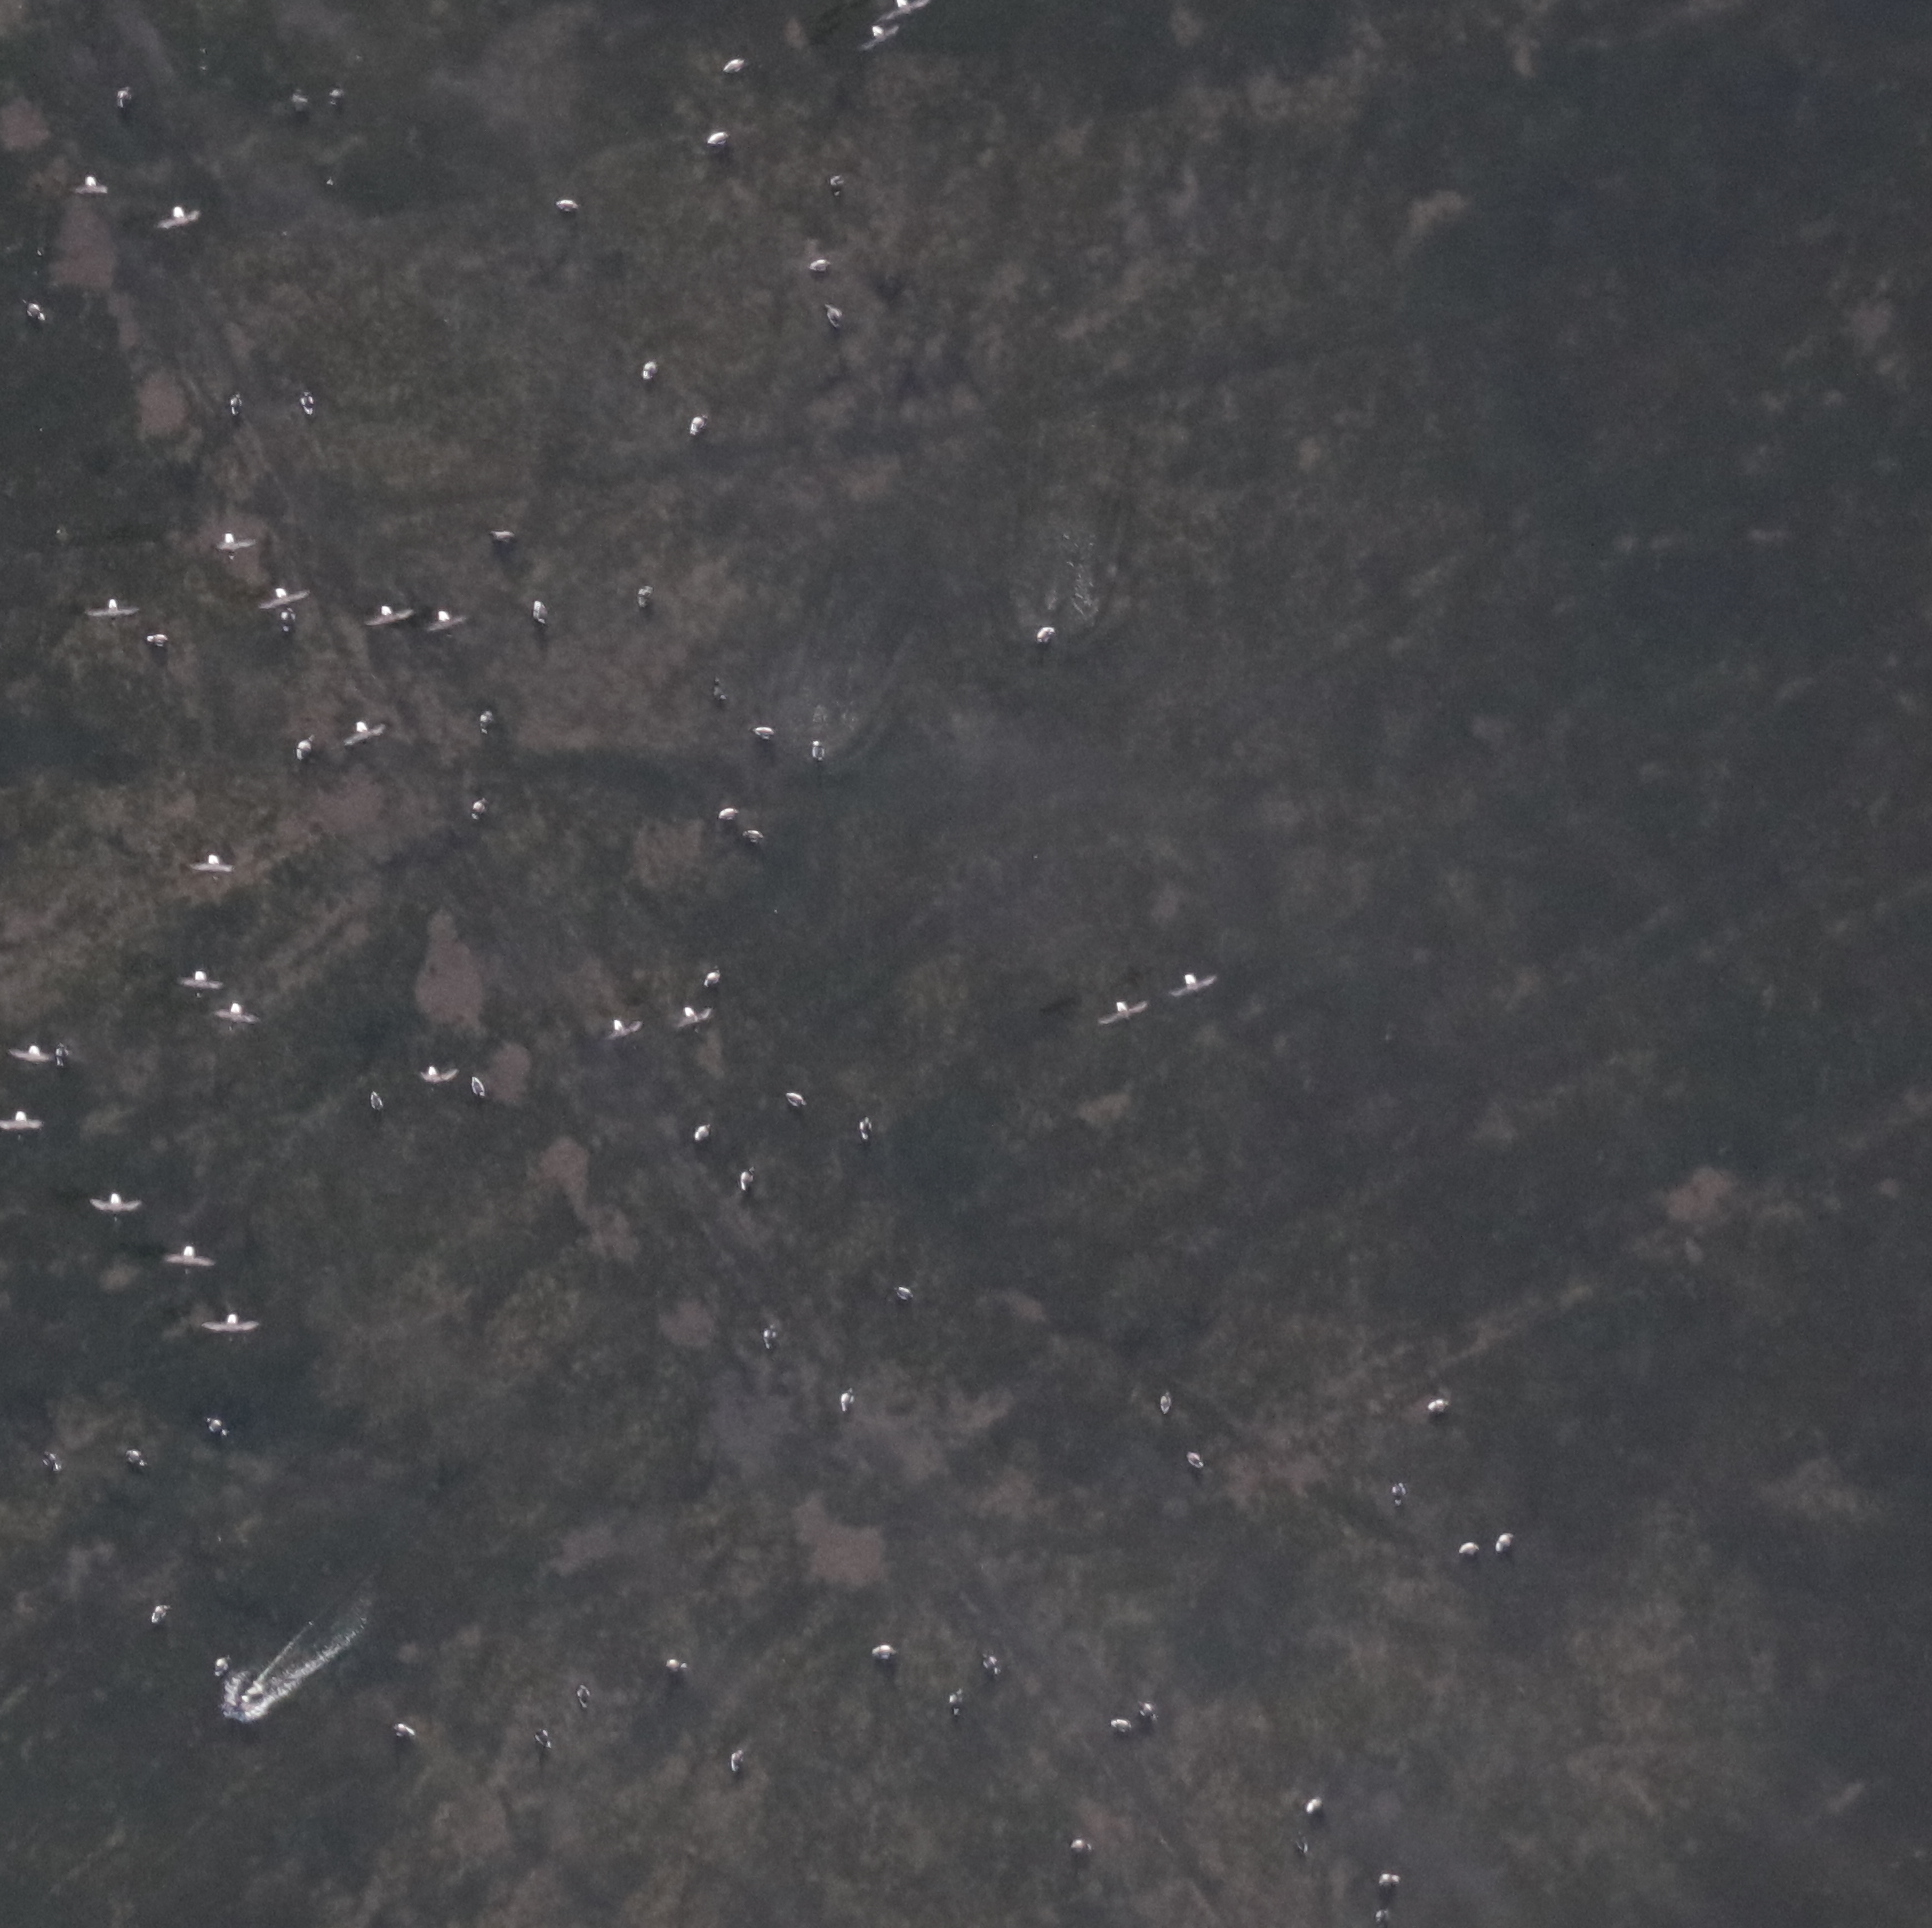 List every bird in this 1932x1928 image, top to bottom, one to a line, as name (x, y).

brant (907, 9)
brant (880, 39)
brant (734, 69)
brant (334, 96)
brant (125, 102)
brant (300, 104)
brant (717, 138)
brant (88, 189)
brant (834, 189)
brant (570, 203)
brant (176, 218)
brant (818, 267)
brant (32, 310)
brant (836, 316)
brant (650, 369)
brant (310, 400)
brant (234, 403)
brant (699, 424)
brant (495, 533)
brant (235, 543)
brant (284, 593)
brant (641, 594)
brant (106, 612)
brant (543, 612)
brant (399, 614)
brant (442, 619)
brant (284, 624)
brant (1045, 632)
brant (158, 648)
brant (725, 689)
brant (492, 718)
brant (368, 734)
brant (775, 739)
brant (300, 747)
brant (813, 747)
brant (720, 808)
brant (482, 819)
brant (760, 835)
brant (216, 859)
brant (198, 977)
brant (717, 979)
brant (1189, 988)
brant (246, 1012)
brant (1121, 1013)
brant (691, 1021)
brant (619, 1033)
brant (65, 1048)
brant (29, 1050)
brant (430, 1074)
brant (485, 1082)
brant (790, 1094)
brant (372, 1100)
brant (17, 1120)
brant (869, 1126)
brant (701, 1132)
brant (756, 1181)
brant (117, 1205)
brant (193, 1262)
brant (913, 1302)
brant (239, 1325)
brant (783, 1343)
brant (856, 1405)
brant (1165, 1408)
brant (1446, 1410)
brant (224, 1432)
brant (60, 1461)
brant (1201, 1463)
brant (146, 1465)
brant (1402, 1496)
brant (1515, 1534)
brant (1461, 1554)
brant (165, 1619)
brant (881, 1654)
brant (228, 1667)
brant (667, 1668)
brant (991, 1668)
brant (592, 1701)
brant (957, 1705)
brant (1143, 1707)
brant (239, 1711)
brant (1111, 1725)
brant (398, 1726)
brant (550, 1739)
brant (740, 1760)
brant (1322, 1799)
brant (1079, 1842)
brant (1307, 1844)
brant (1386, 1877)
brant (1381, 1918)